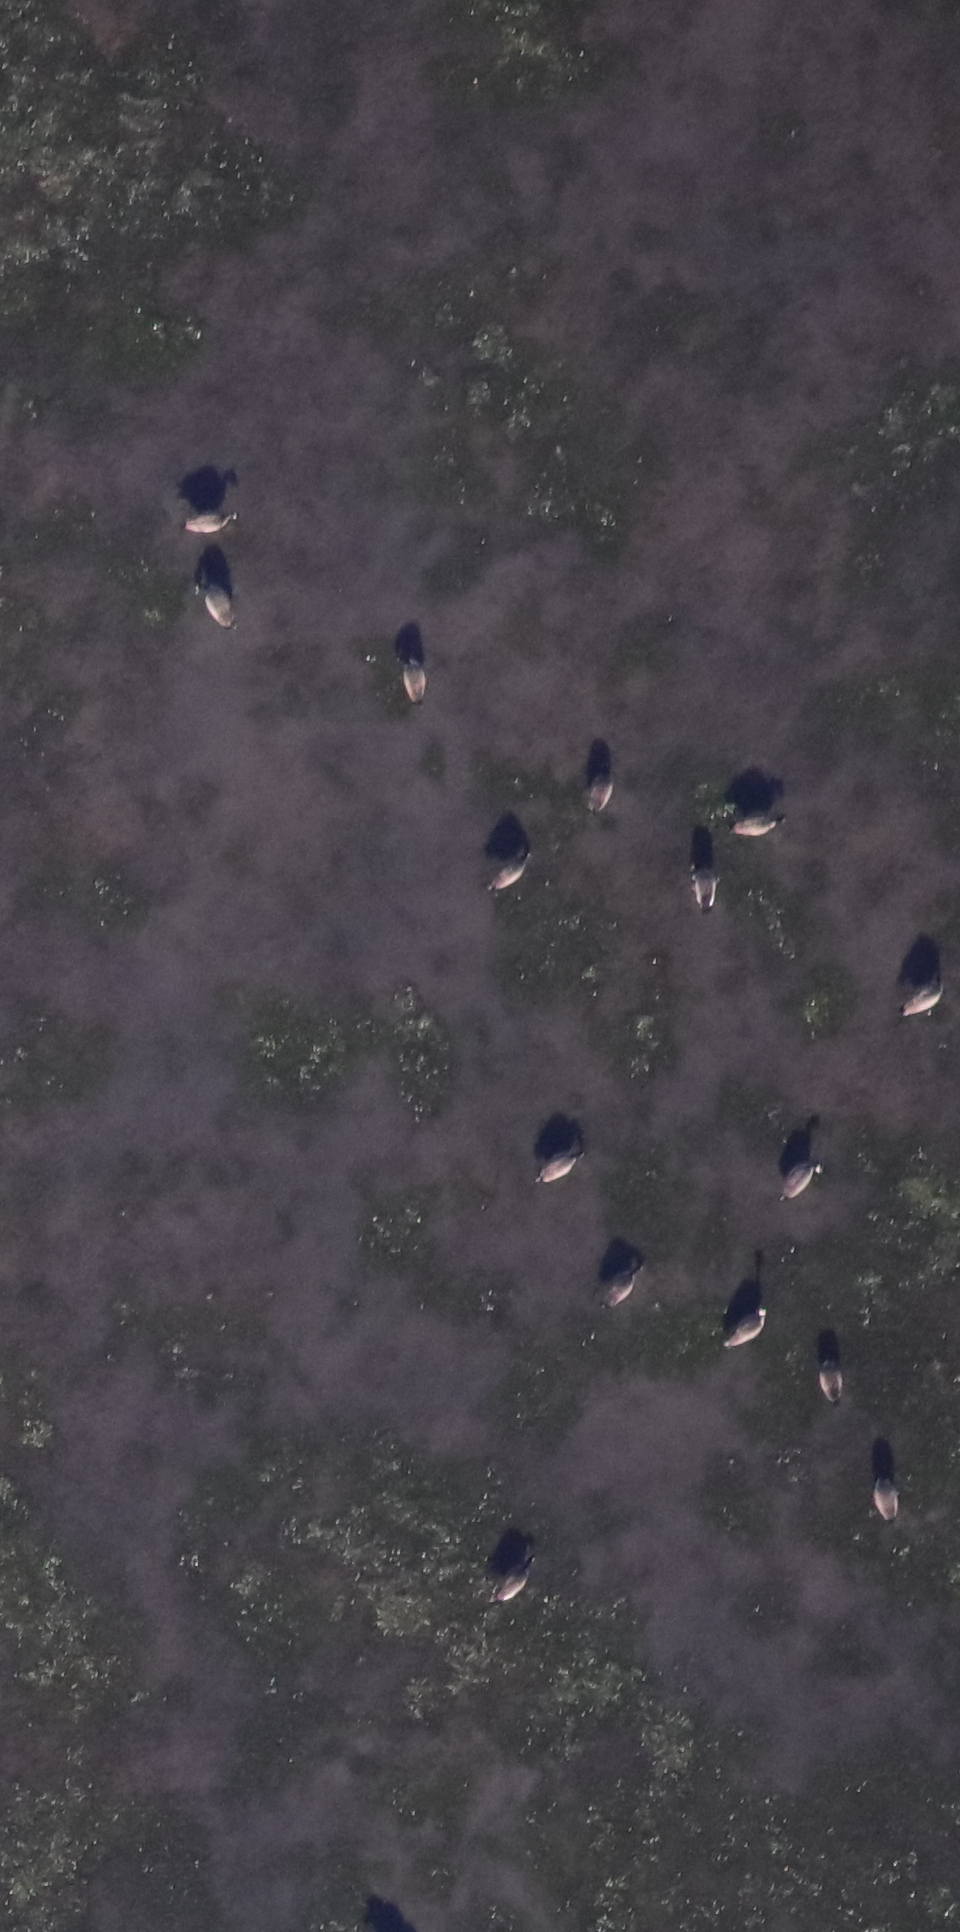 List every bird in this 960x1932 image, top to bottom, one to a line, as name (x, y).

Canada goose (205, 521)
Canada goose (217, 605)
Canada goose (414, 681)
Canada goose (597, 793)
Canada goose (755, 826)
Canada goose (505, 875)
Canada goose (703, 889)
Canada goose (919, 998)
Canada goose (556, 1165)
Canada goose (796, 1179)
Canada goose (618, 1288)
Canada goose (743, 1329)
Canada goose (831, 1379)
Canada goose (885, 1499)
Canada goose (507, 1584)